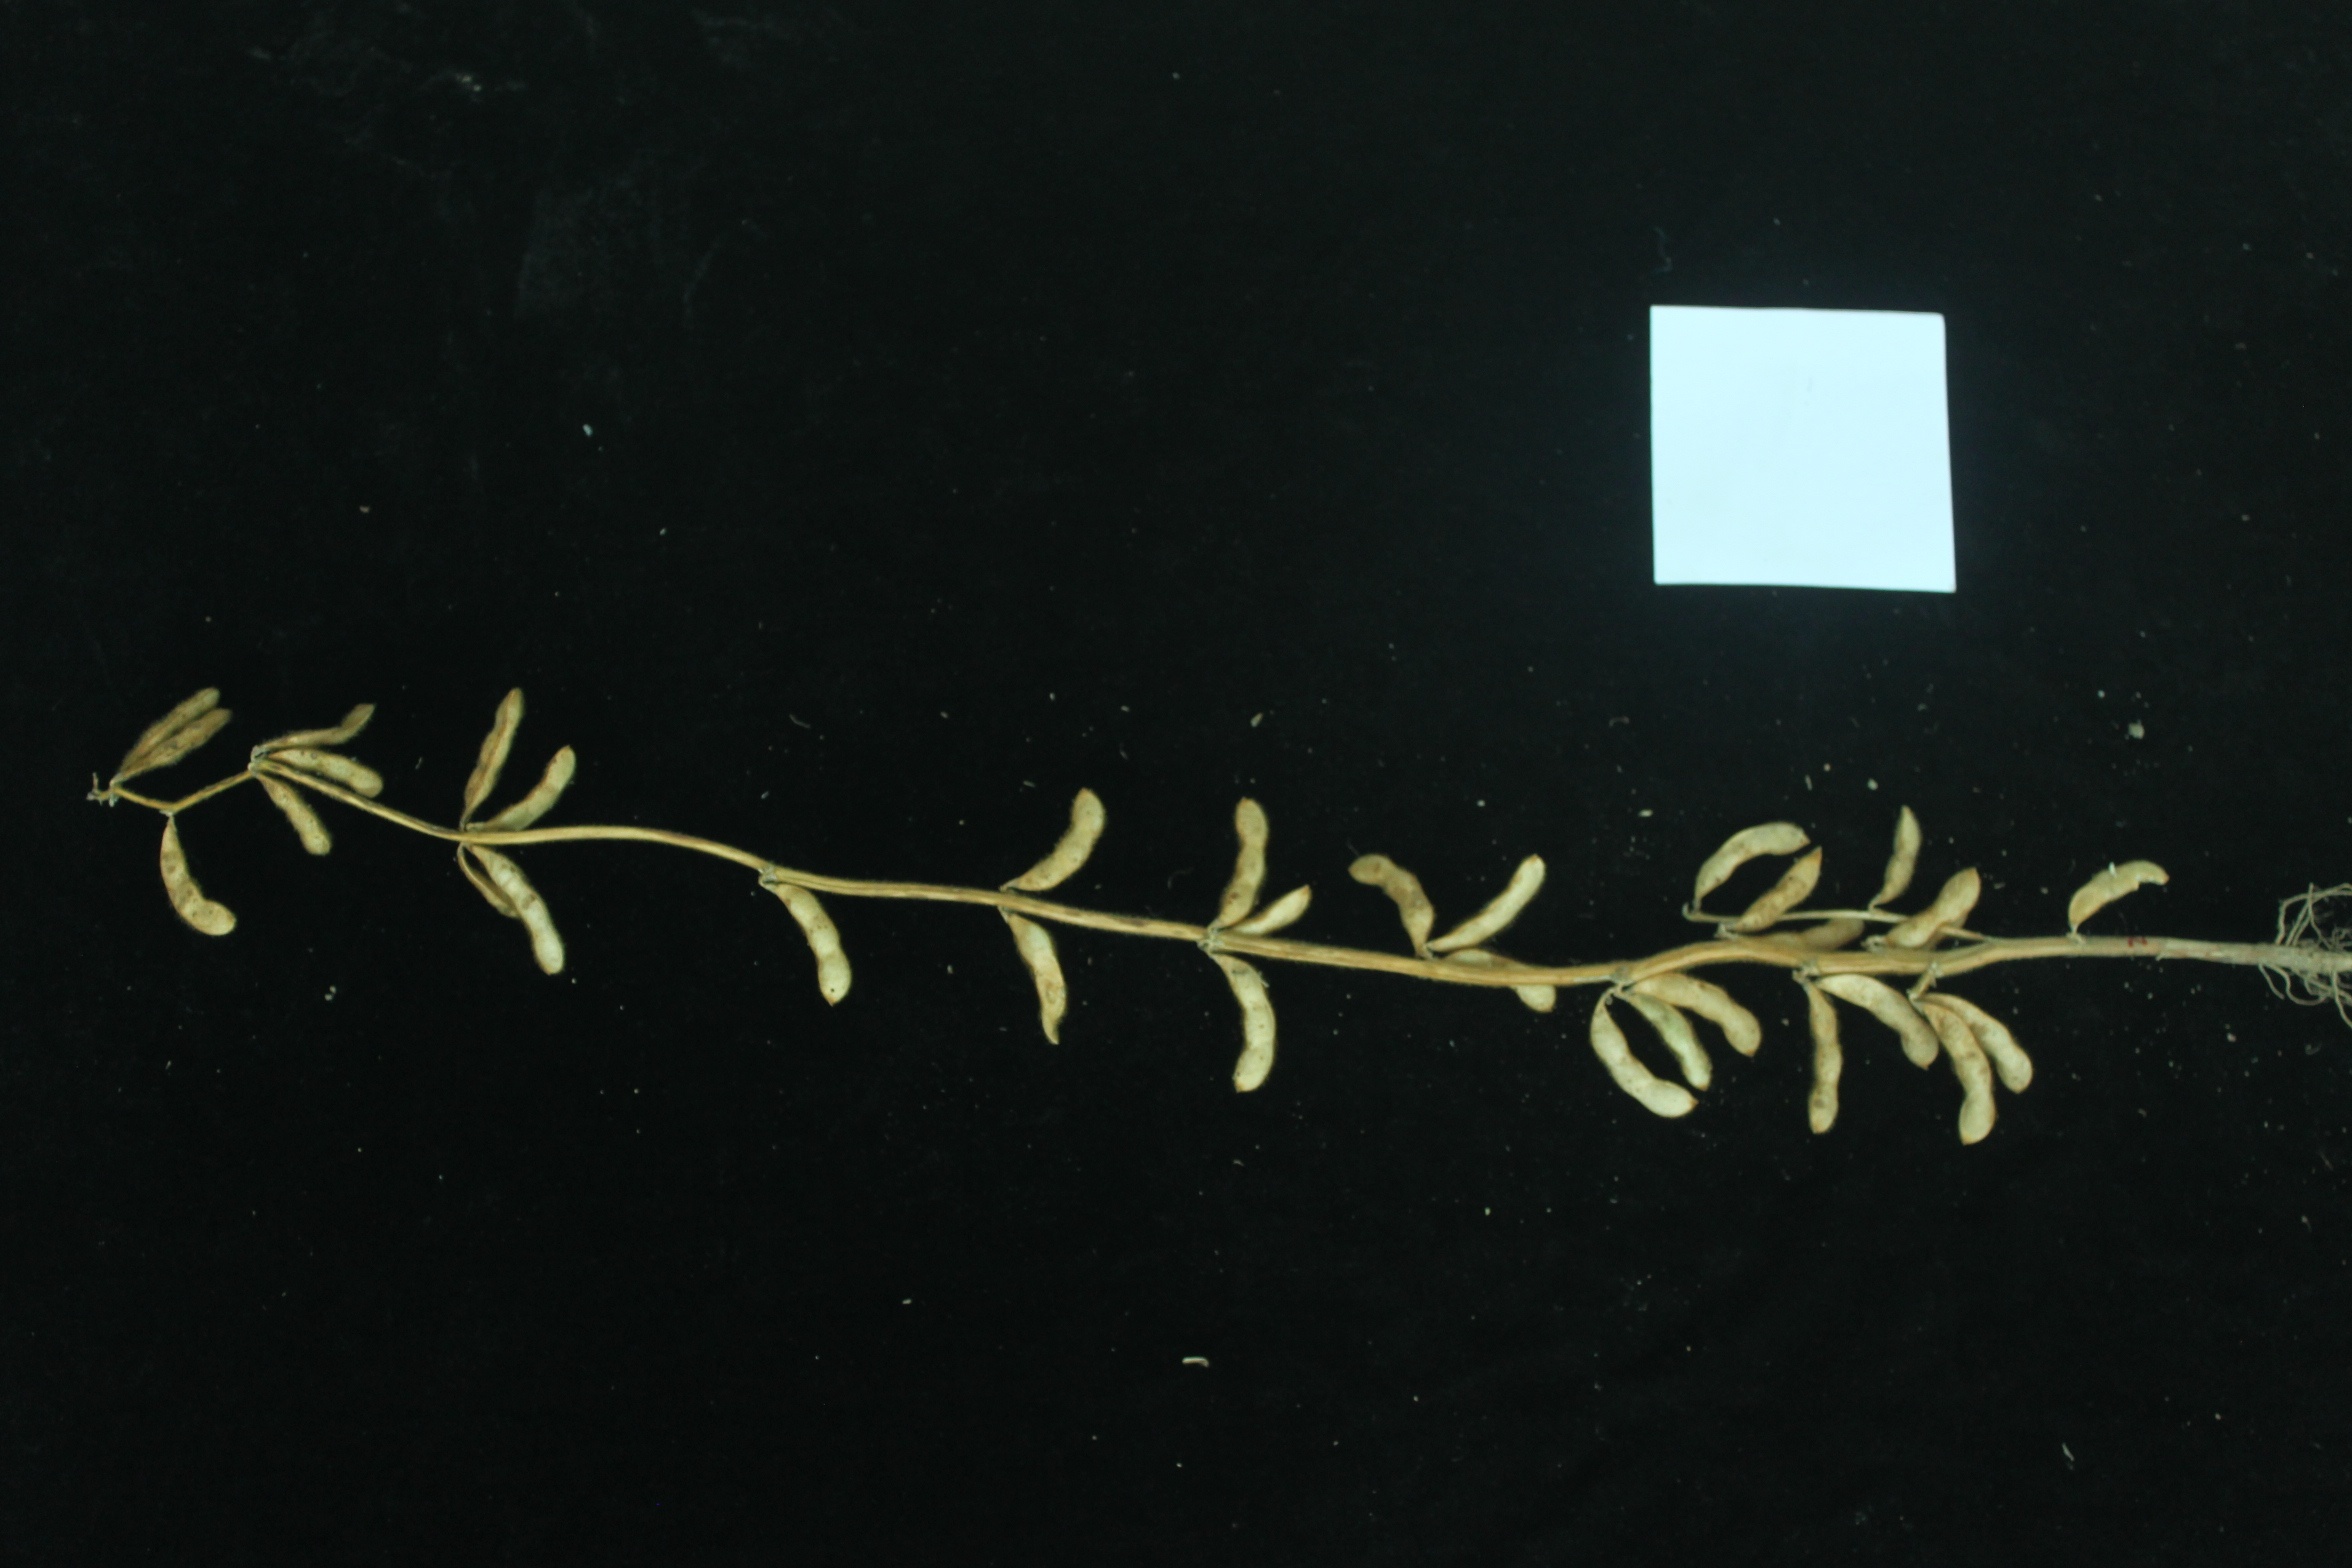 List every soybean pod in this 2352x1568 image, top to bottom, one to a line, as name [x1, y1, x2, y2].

soybean pod [465, 688, 520, 813]
soybean pod [120, 689, 218, 773]
soybean pod [257, 706, 373, 751]
soybean pod [115, 711, 230, 783]
soybean pod [477, 748, 575, 831]
soybean pod [266, 750, 383, 798]
soybean pod [254, 774, 331, 855]
soybean pod [1002, 789, 1103, 890]
soybean pod [1210, 800, 1265, 929]
soybean pod [1872, 804, 1919, 906]
soybean pod [161, 820, 234, 936]
soybean pod [1696, 824, 1808, 897]
soybean pod [1729, 848, 1820, 929]
soybean pod [472, 849, 564, 975]
soybean pod [1426, 855, 1543, 950]
soybean pod [1350, 856, 1432, 949]
soybean pod [2068, 862, 2166, 927]
soybean pod [1885, 871, 1978, 947]
soybean pod [759, 883, 852, 1006]
soybean pod [1230, 887, 1310, 935]
soybean pod [1003, 912, 1067, 1046]
soybean pod [1735, 916, 1860, 952]
soybean pod [1208, 955, 1275, 1092]
soybean pod [1625, 973, 1760, 1056]
soybean pod [1813, 977, 1936, 1069]
soybean pod [1799, 980, 1840, 1132]
soybean pod [1617, 995, 1710, 1090]
soybean pod [1928, 997, 2032, 1092]
soybean pod [1912, 1001, 1995, 1144]
soybean pod [1591, 1002, 1696, 1116]